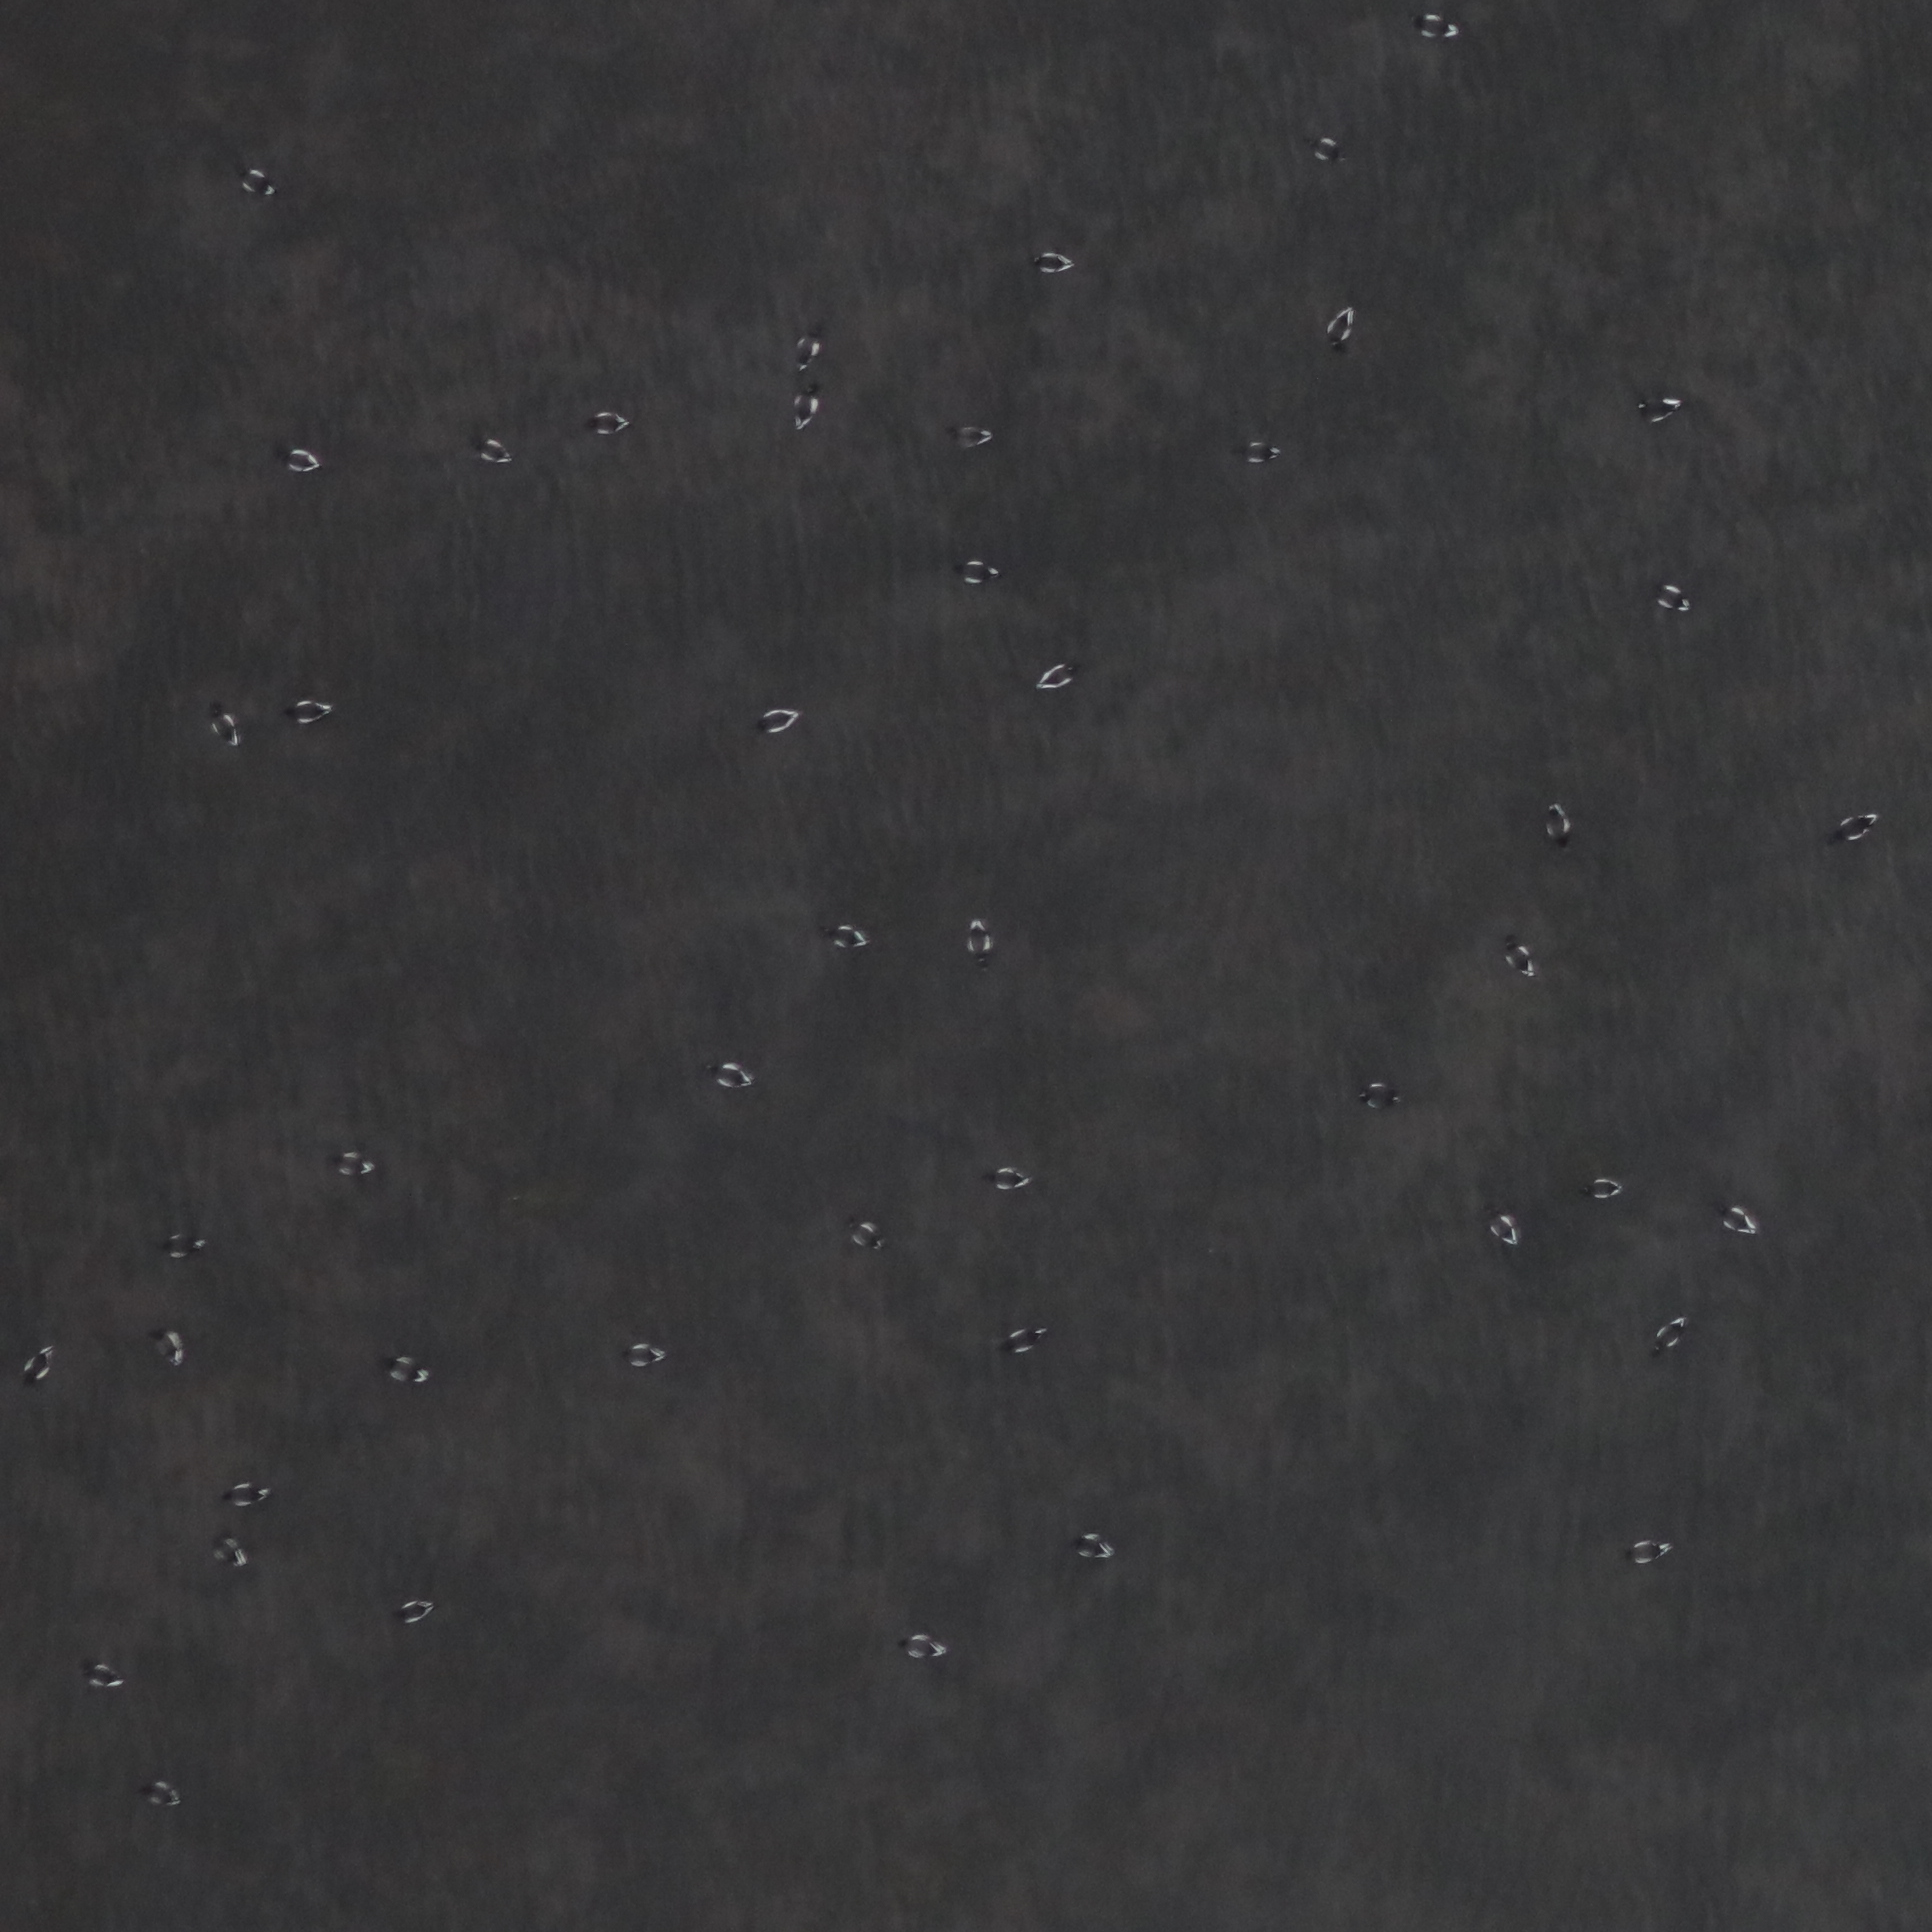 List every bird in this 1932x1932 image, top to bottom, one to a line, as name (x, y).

brant (1432, 26)
brant (1327, 151)
brant (258, 182)
brant (1050, 262)
brant (1338, 329)
brant (808, 348)
brant (808, 405)
brant (1660, 408)
brant (608, 424)
brant (972, 436)
brant (1262, 449)
brant (493, 451)
brant (301, 460)
brant (976, 573)
brant (1673, 599)
brant (1060, 677)
brant (309, 712)
brant (778, 721)
brant (225, 726)
brant (1558, 824)
brant (1855, 827)
brant (844, 935)
brant (979, 943)
brant (1518, 957)
brant (730, 1076)
brant (1380, 1095)
brant (354, 1164)
brant (1010, 1179)
brant (1598, 1188)
brant (1739, 1218)
brant (1504, 1228)
brant (862, 1236)
brant (185, 1245)
brant (1667, 1336)
brant (1021, 1339)
brant (177, 1346)
brant (642, 1355)
brant (405, 1369)
brant (32, 1371)
brant (245, 1493)
brant (1093, 1546)
brant (1647, 1550)
brant (236, 1560)
brant (418, 1608)
brant (923, 1647)
brant (105, 1676)
brant (162, 1793)